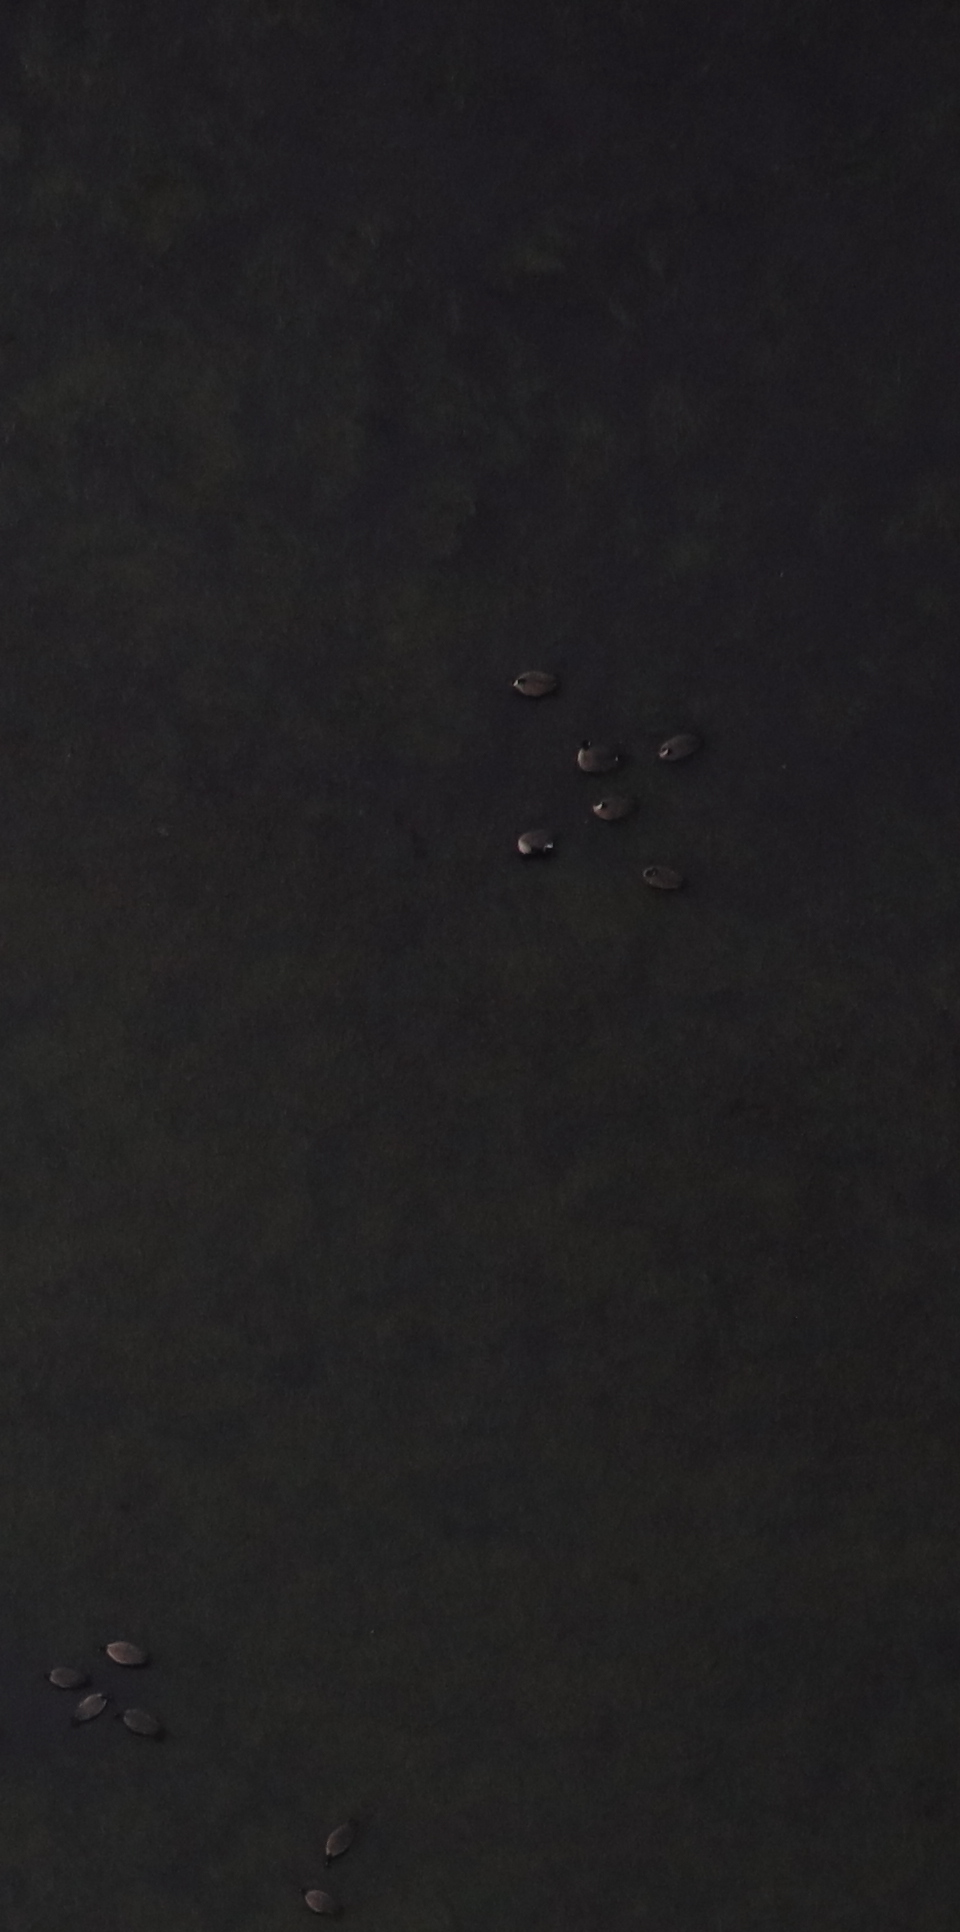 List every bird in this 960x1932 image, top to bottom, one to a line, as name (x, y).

Canada goose (538, 686)
Canada goose (676, 746)
Canada goose (597, 759)
Canada goose (615, 807)
Canada goose (535, 843)
Canada goose (663, 881)
Canada goose (122, 1651)
Canada goose (68, 1678)
Canada goose (90, 1706)
Canada goose (145, 1726)
Canada goose (341, 1840)
Canada goose (320, 1902)